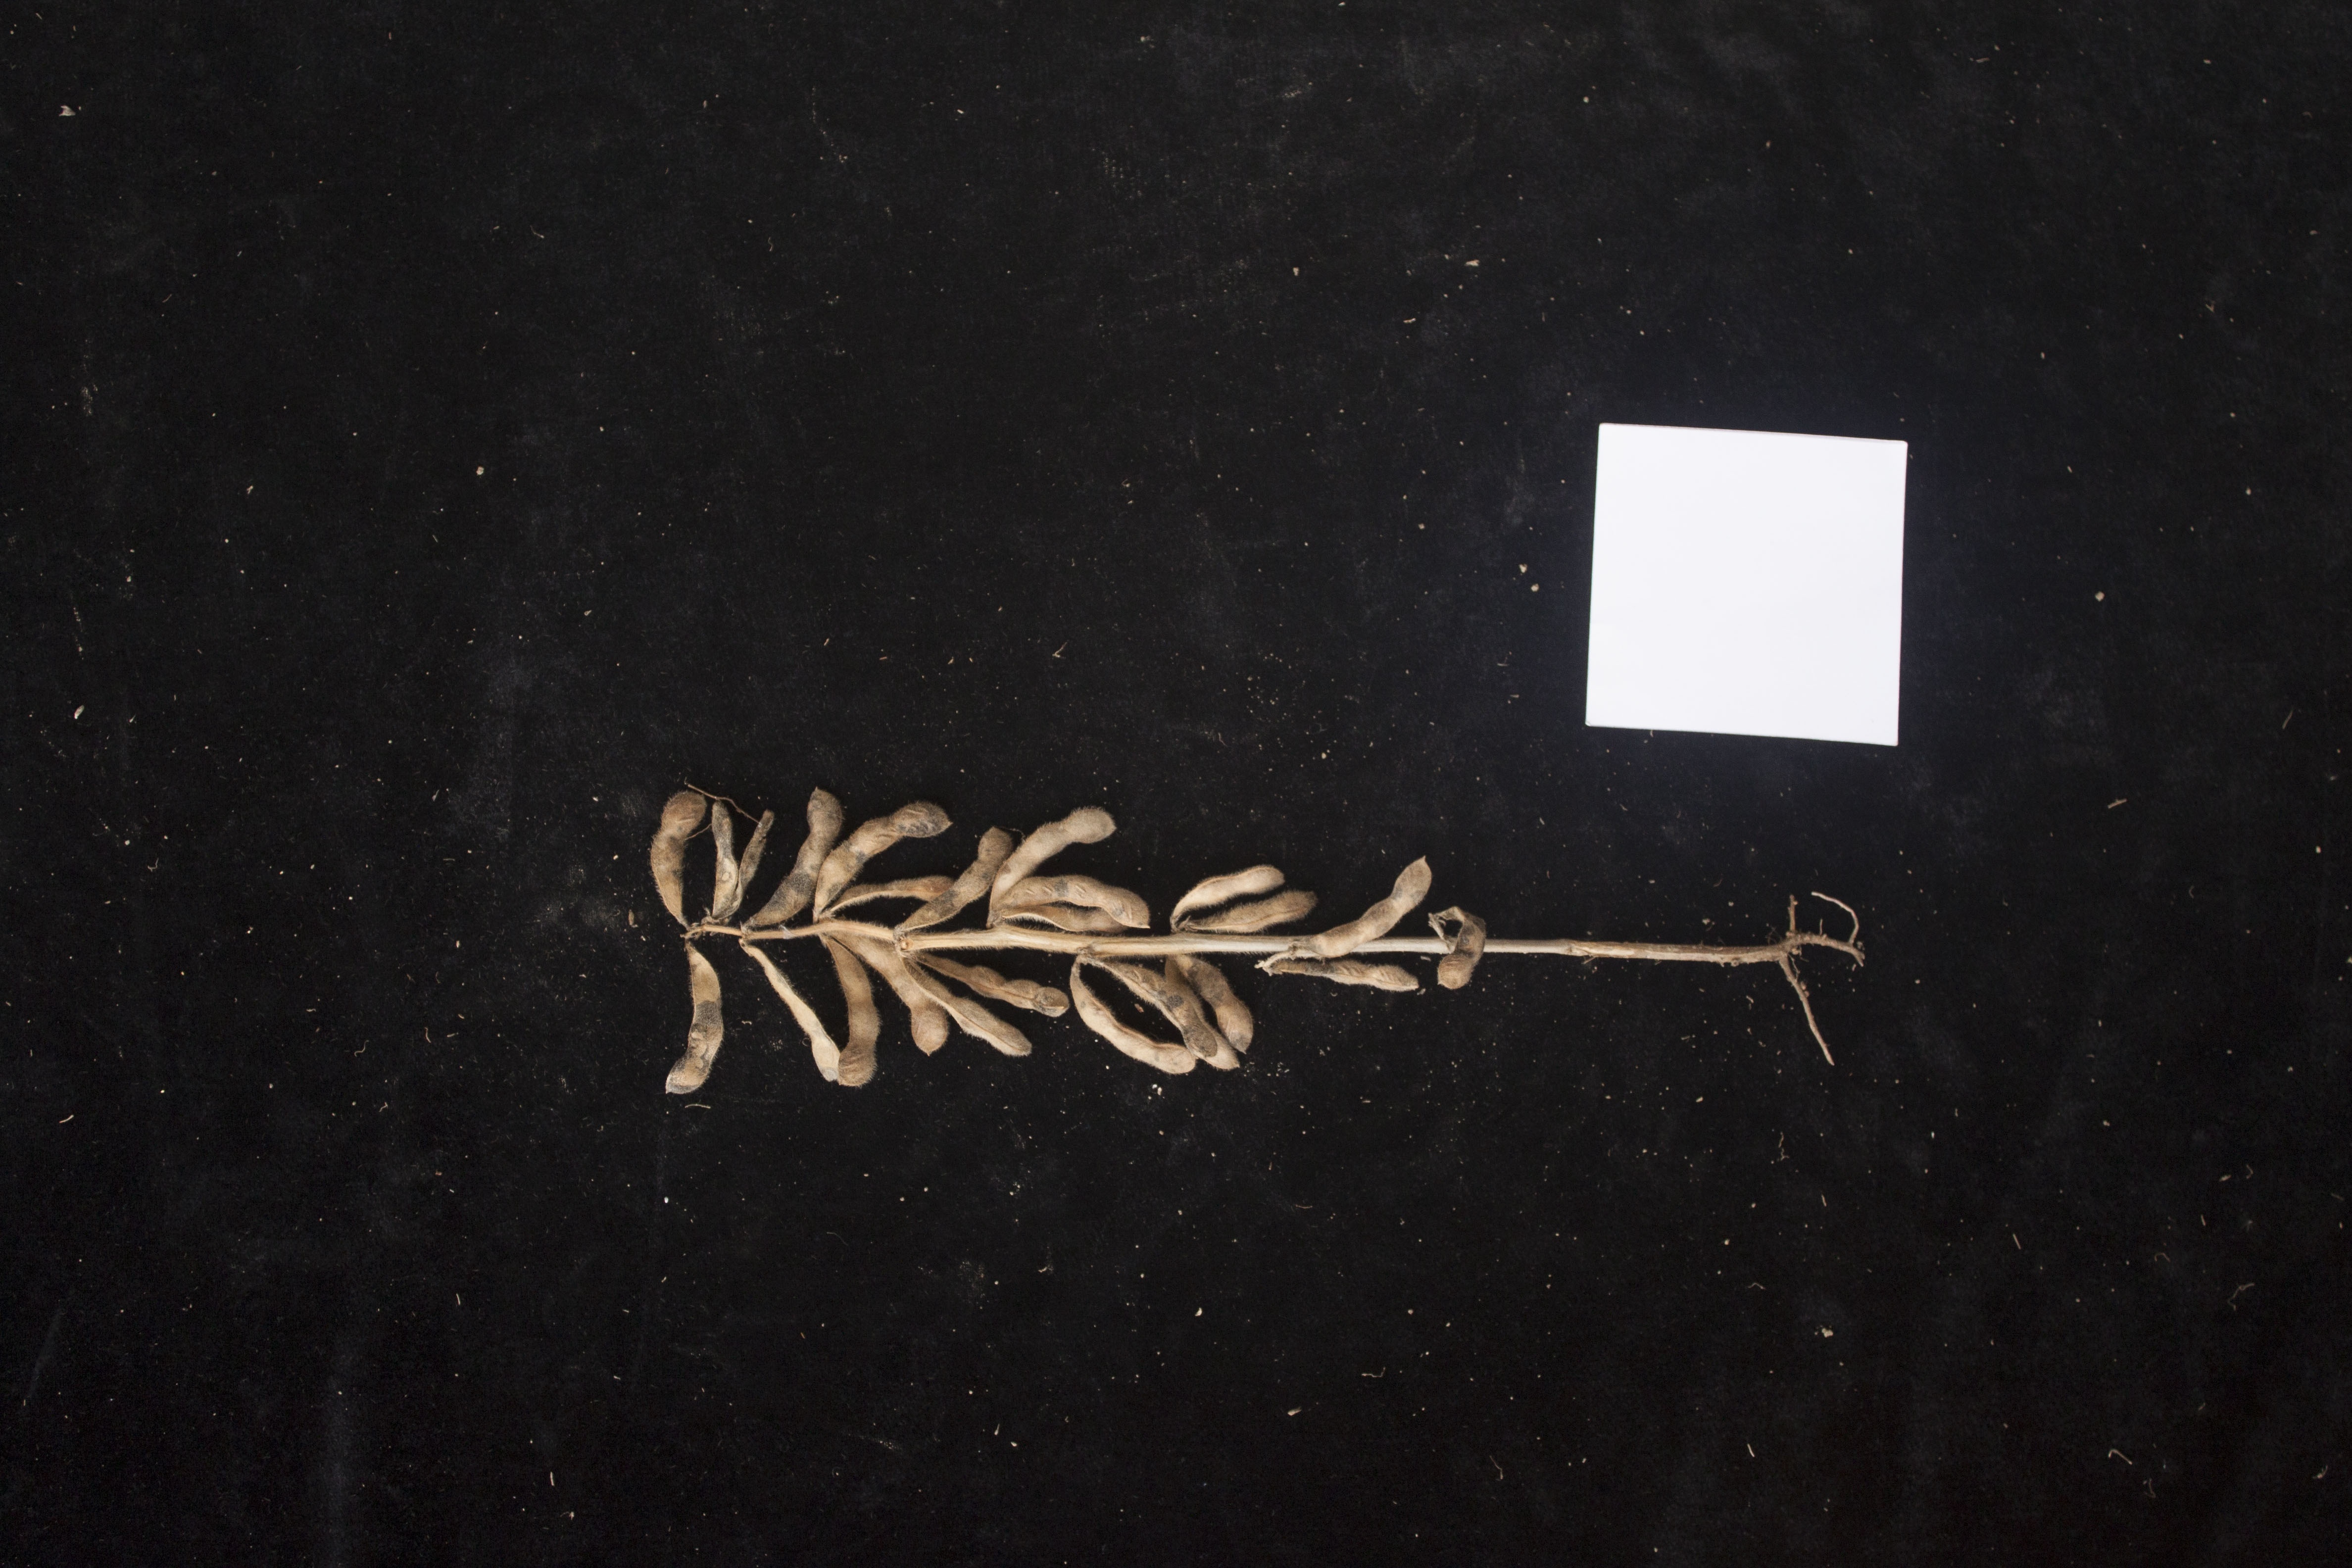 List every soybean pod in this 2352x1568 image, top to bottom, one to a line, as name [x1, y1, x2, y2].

soybean pod [650, 790, 705, 925]
soybean pod [745, 790, 842, 926]
soybean pod [813, 803, 948, 926]
soybean pod [711, 804, 736, 922]
soybean pod [986, 809, 1115, 926]
soybean pod [888, 828, 1012, 935]
soybean pod [1257, 856, 1431, 970]
soybean pod [1170, 867, 1285, 928]
soybean pod [817, 876, 952, 916]
soybean pod [996, 877, 1148, 928]
soybean pod [1186, 891, 1316, 933]
soybean pod [993, 907, 1132, 936]
soybean pod [1438, 918, 1482, 988]
soybean pod [830, 936, 948, 1056]
soybean pod [821, 938, 879, 1085]
soybean pod [664, 943, 722, 1095]
soybean pod [743, 949, 841, 1083]
soybean pod [900, 949, 1031, 1057]
soybean pod [1070, 950, 1192, 1073]
soybean pod [1174, 956, 1252, 1055]
soybean pod [916, 959, 1067, 1018]
soybean pod [1270, 961, 1420, 990]
soybean pod [1081, 962, 1239, 1073]